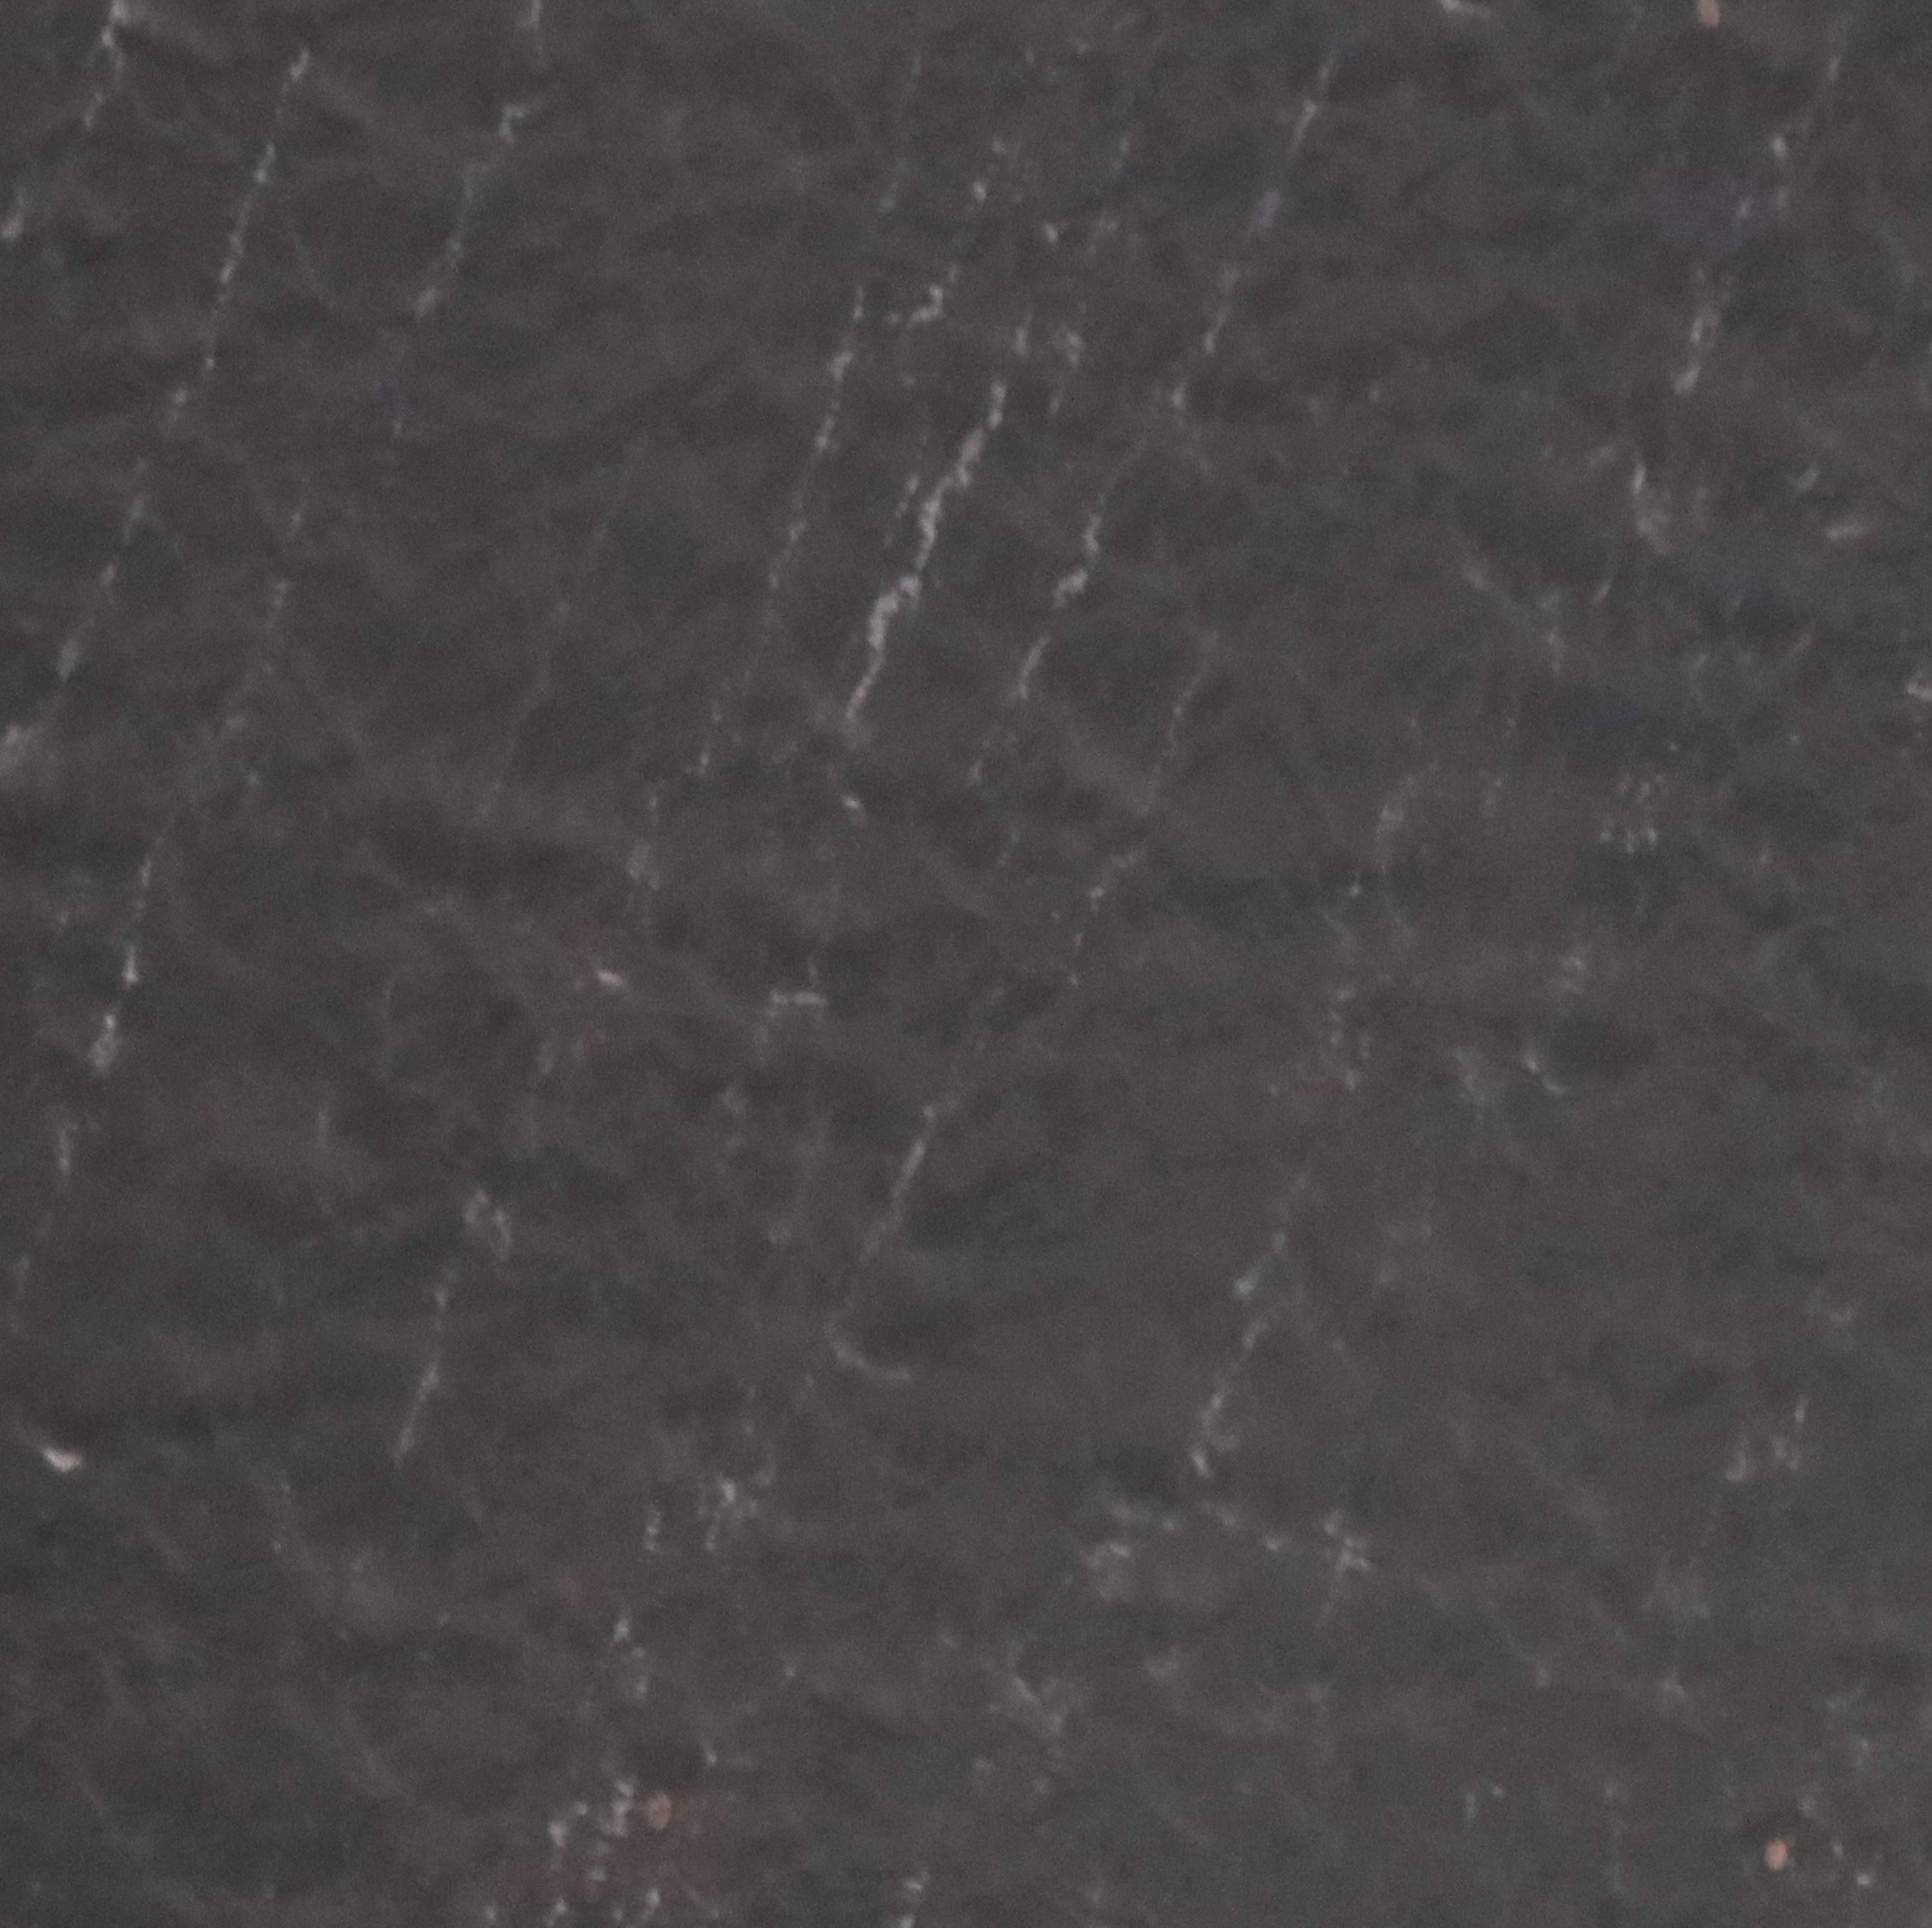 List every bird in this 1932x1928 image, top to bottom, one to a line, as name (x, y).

Canada goose (1707, 3)
Canada goose (1776, 1856)